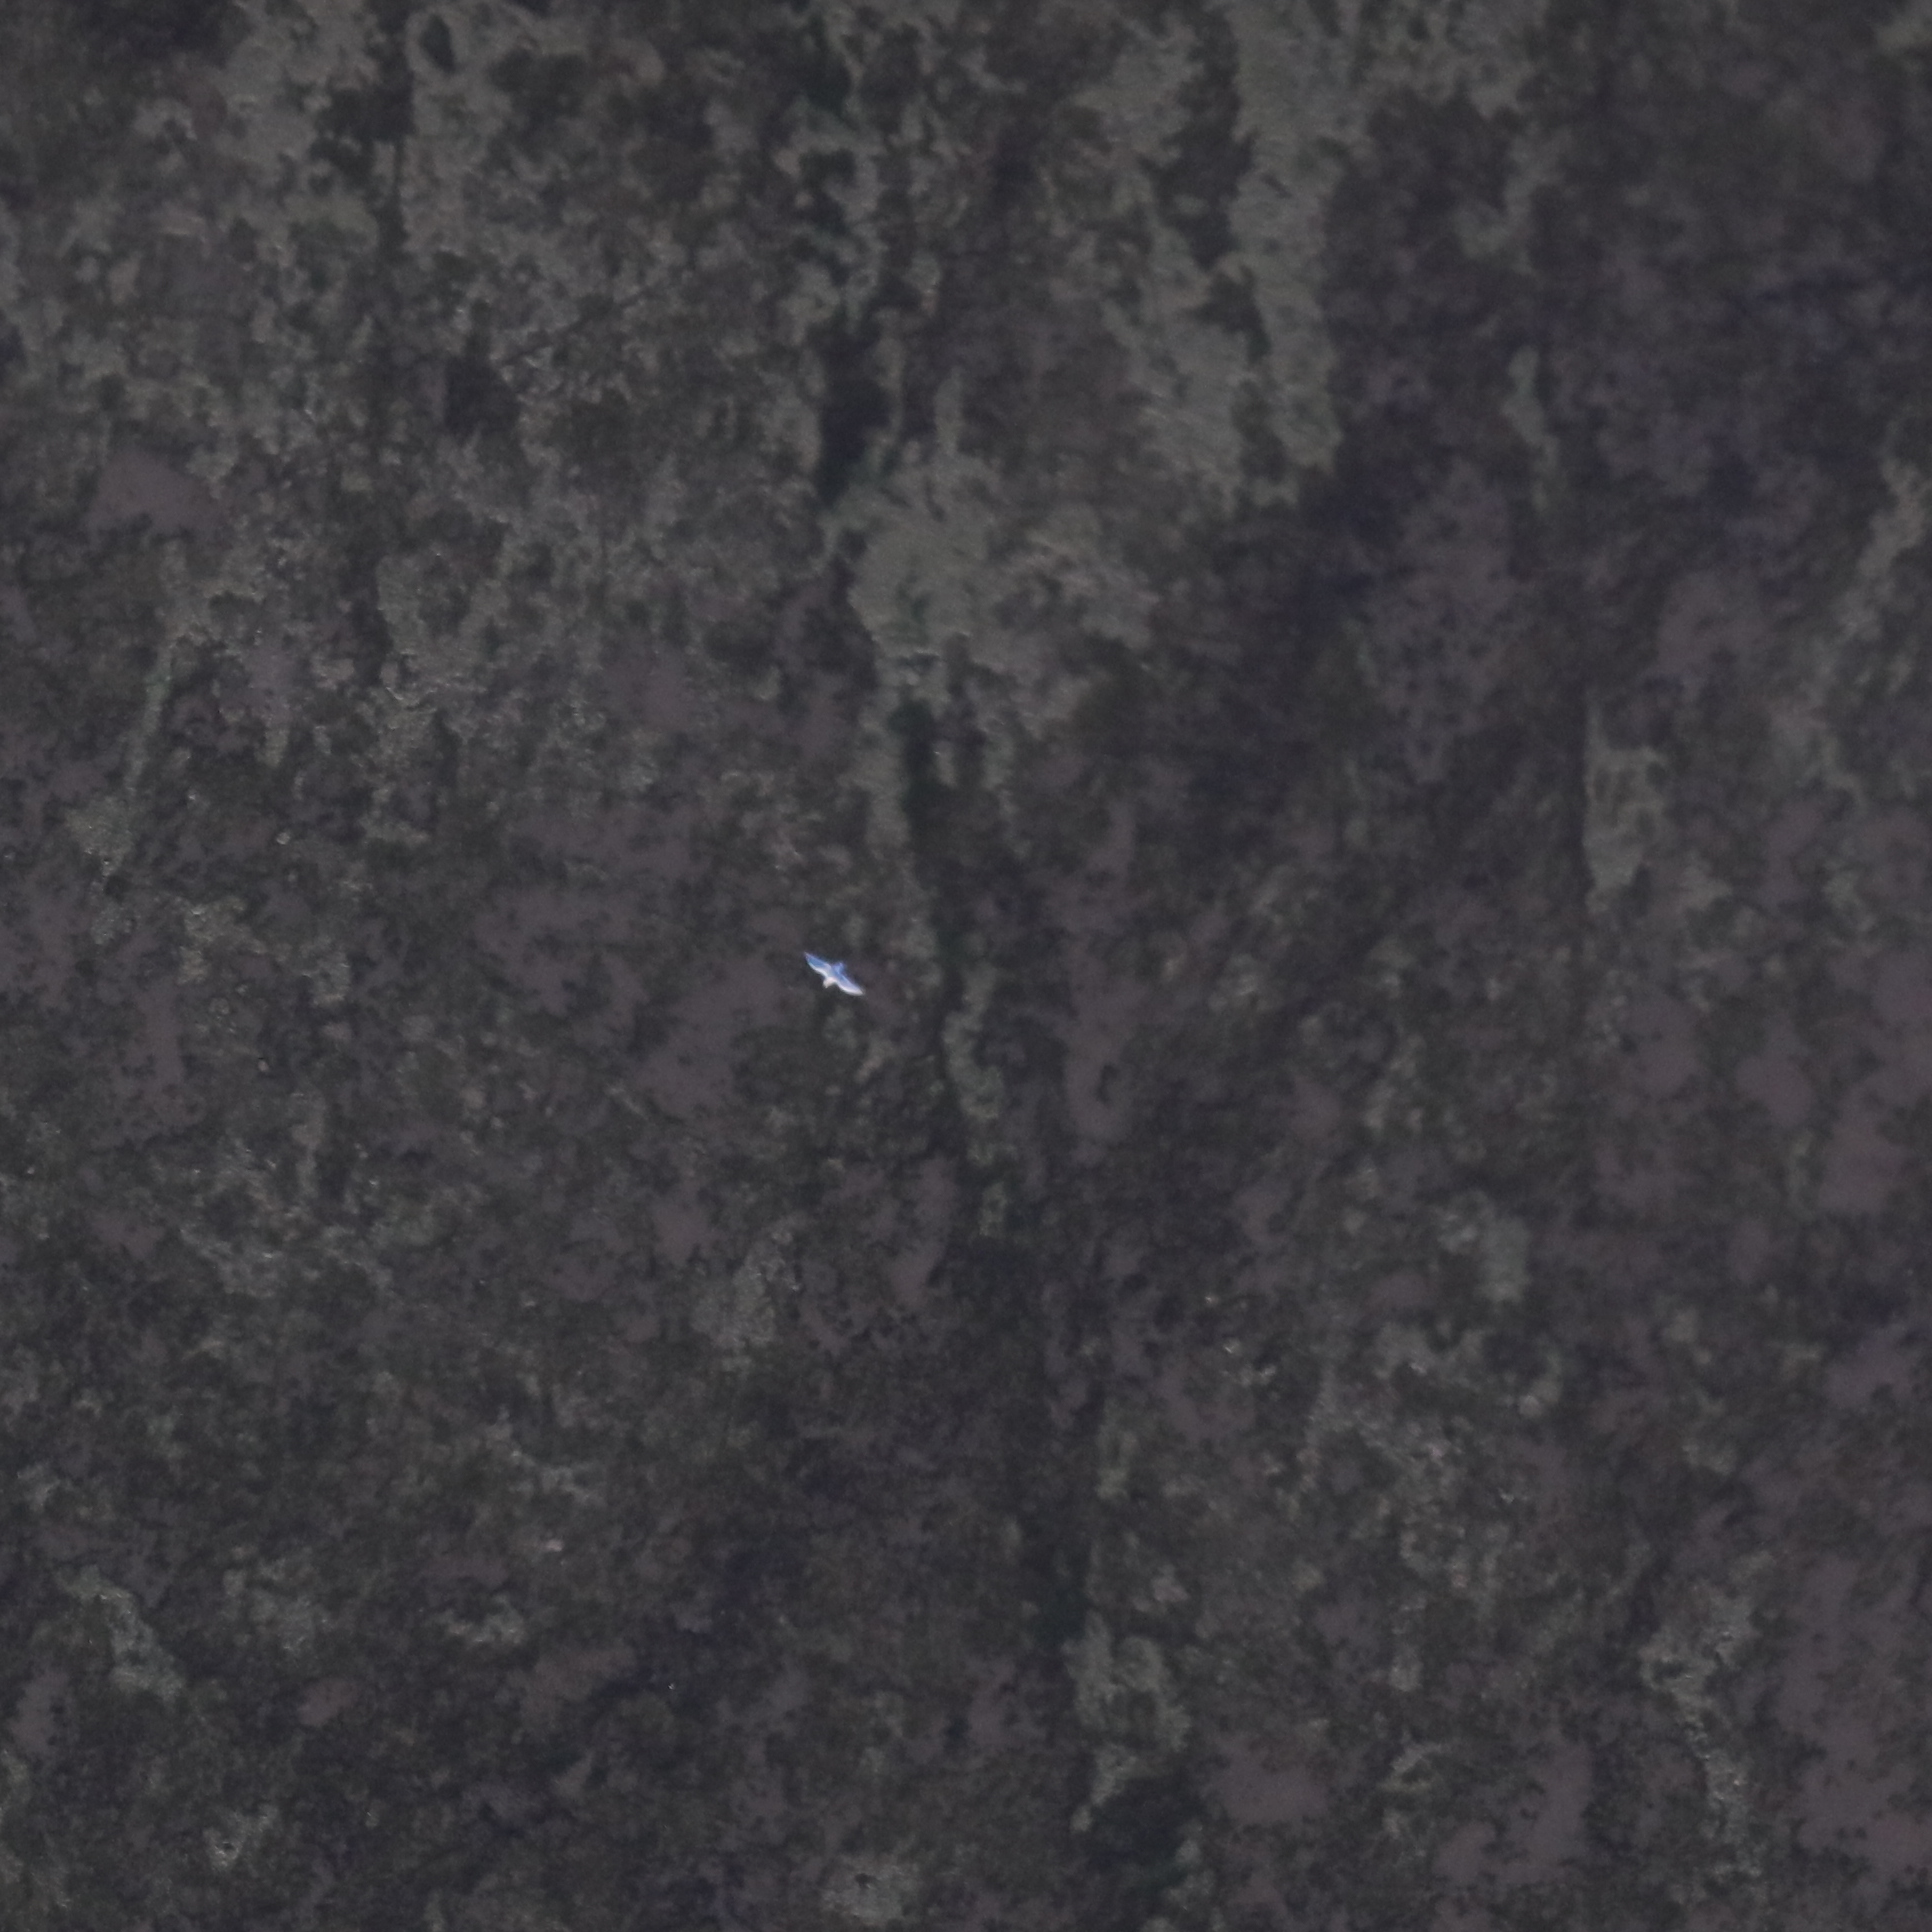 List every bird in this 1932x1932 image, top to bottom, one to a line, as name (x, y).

gull (831, 973)